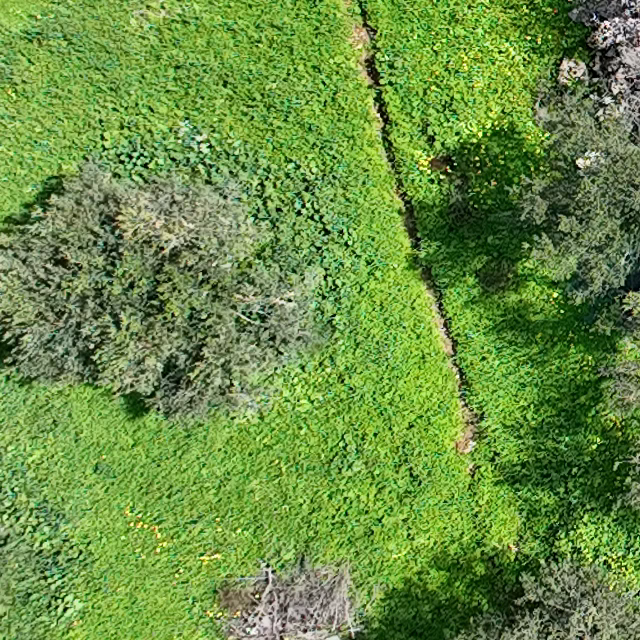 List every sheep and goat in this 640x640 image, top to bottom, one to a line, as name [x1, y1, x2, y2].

None